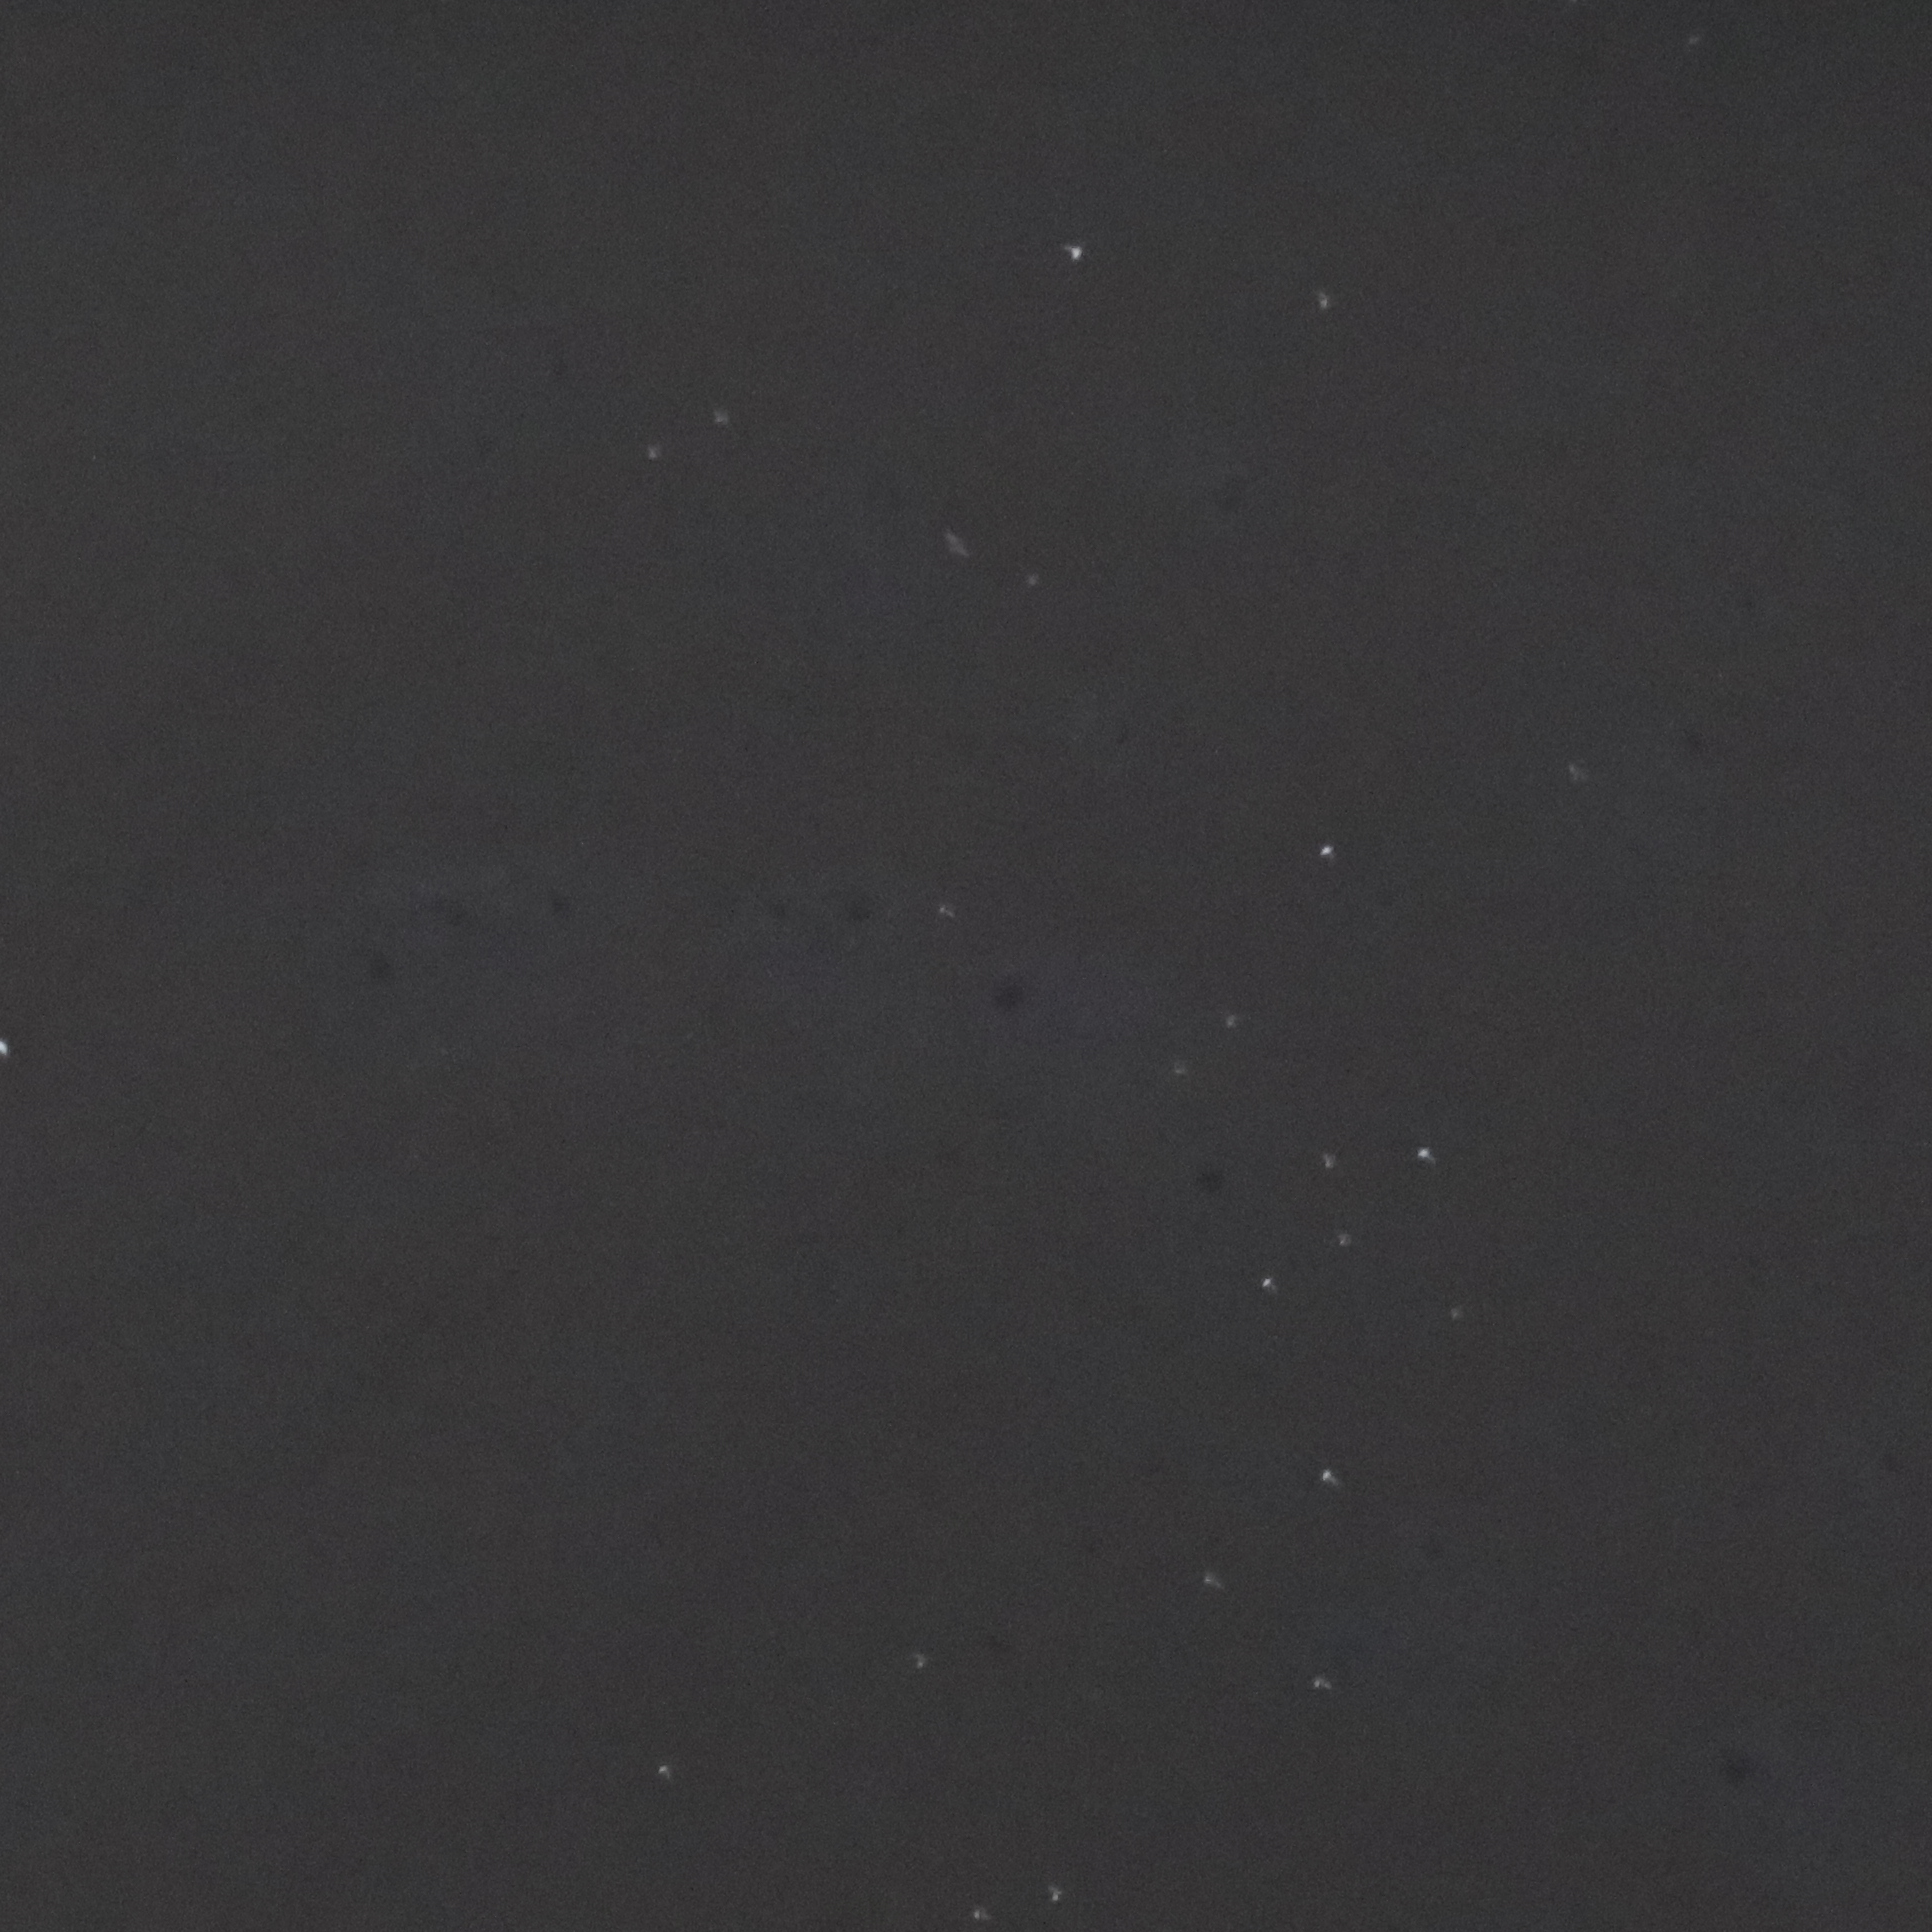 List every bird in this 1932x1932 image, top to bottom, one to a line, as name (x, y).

other bird (1694, 36)
other bird (1078, 250)
other bird (1323, 291)
other bird (726, 416)
other bird (661, 446)
other bird (964, 556)
other bird (1042, 580)
other bird (1568, 770)
other bird (1323, 842)
other bird (940, 904)
other bird (1234, 1025)
other bird (1176, 1059)
other bird (1426, 1158)
other bird (1329, 1168)
other bird (1353, 1233)
other bird (1274, 1274)
other bird (1474, 1301)
other bird (1322, 1483)
other bird (1200, 1586)
other bird (926, 1657)
other bird (1328, 1684)
other bird (661, 1762)
other bird (1057, 1904)
other bird (977, 1928)